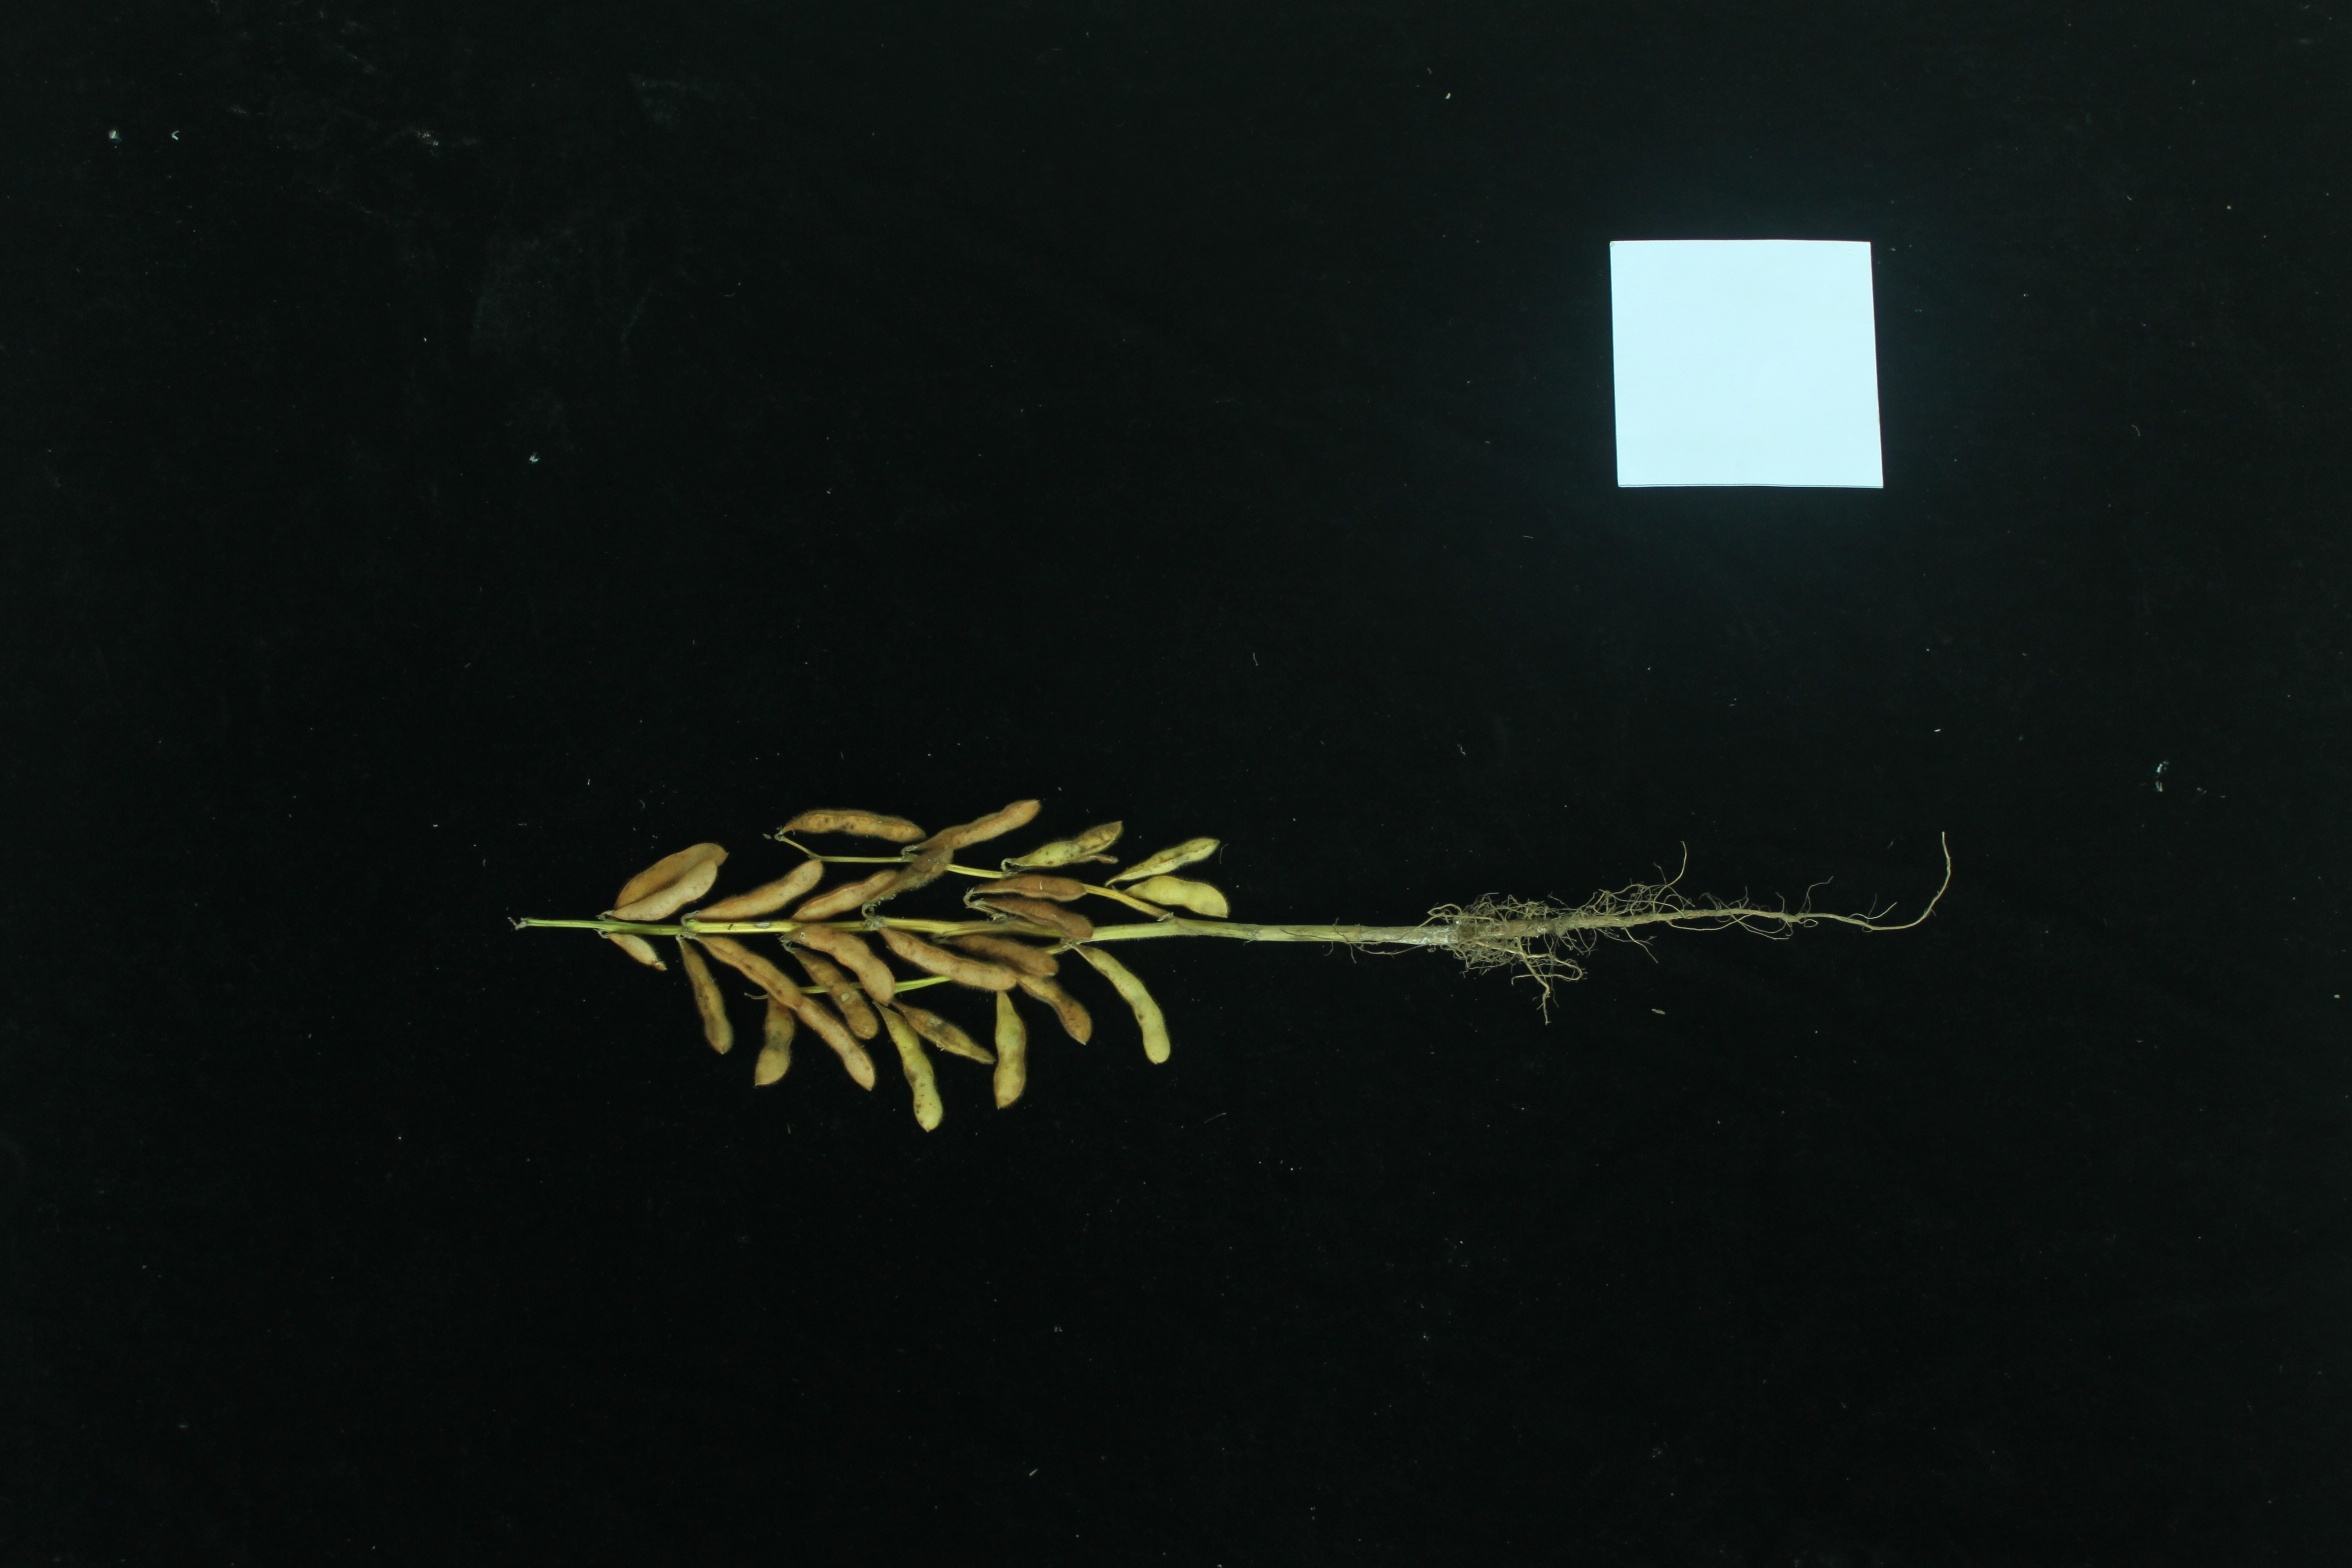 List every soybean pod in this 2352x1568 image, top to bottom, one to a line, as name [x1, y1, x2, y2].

soybean pod [901, 800, 1040, 853]
soybean pod [778, 811, 925, 841]
soybean pod [1005, 822, 1122, 868]
soybean pod [1109, 839, 1216, 885]
soybean pod [863, 843, 953, 910]
soybean pod [615, 844, 727, 909]
soybean pod [604, 857, 716, 921]
soybean pod [686, 859, 822, 921]
soybean pod [790, 872, 899, 921]
soybean pod [1120, 875, 1227, 917]
soybean pod [965, 877, 1084, 901]
soybean pod [974, 899, 1091, 937]
soybean pod [782, 926, 894, 1004]
soybean pod [880, 929, 1016, 991]
soybean pod [602, 932, 666, 970]
soybean pod [685, 934, 804, 1009]
soybean pod [944, 936, 1059, 978]
soybean pod [678, 937, 731, 1051]
soybean pod [784, 947, 878, 1038]
soybean pod [1072, 947, 1170, 1062]
soybean pod [1016, 973, 1090, 1044]
soybean pod [993, 991, 1026, 1107]
soybean pod [753, 996, 875, 1092]
soybean pod [875, 1002, 944, 1134]
soybean pod [890, 1002, 993, 1063]